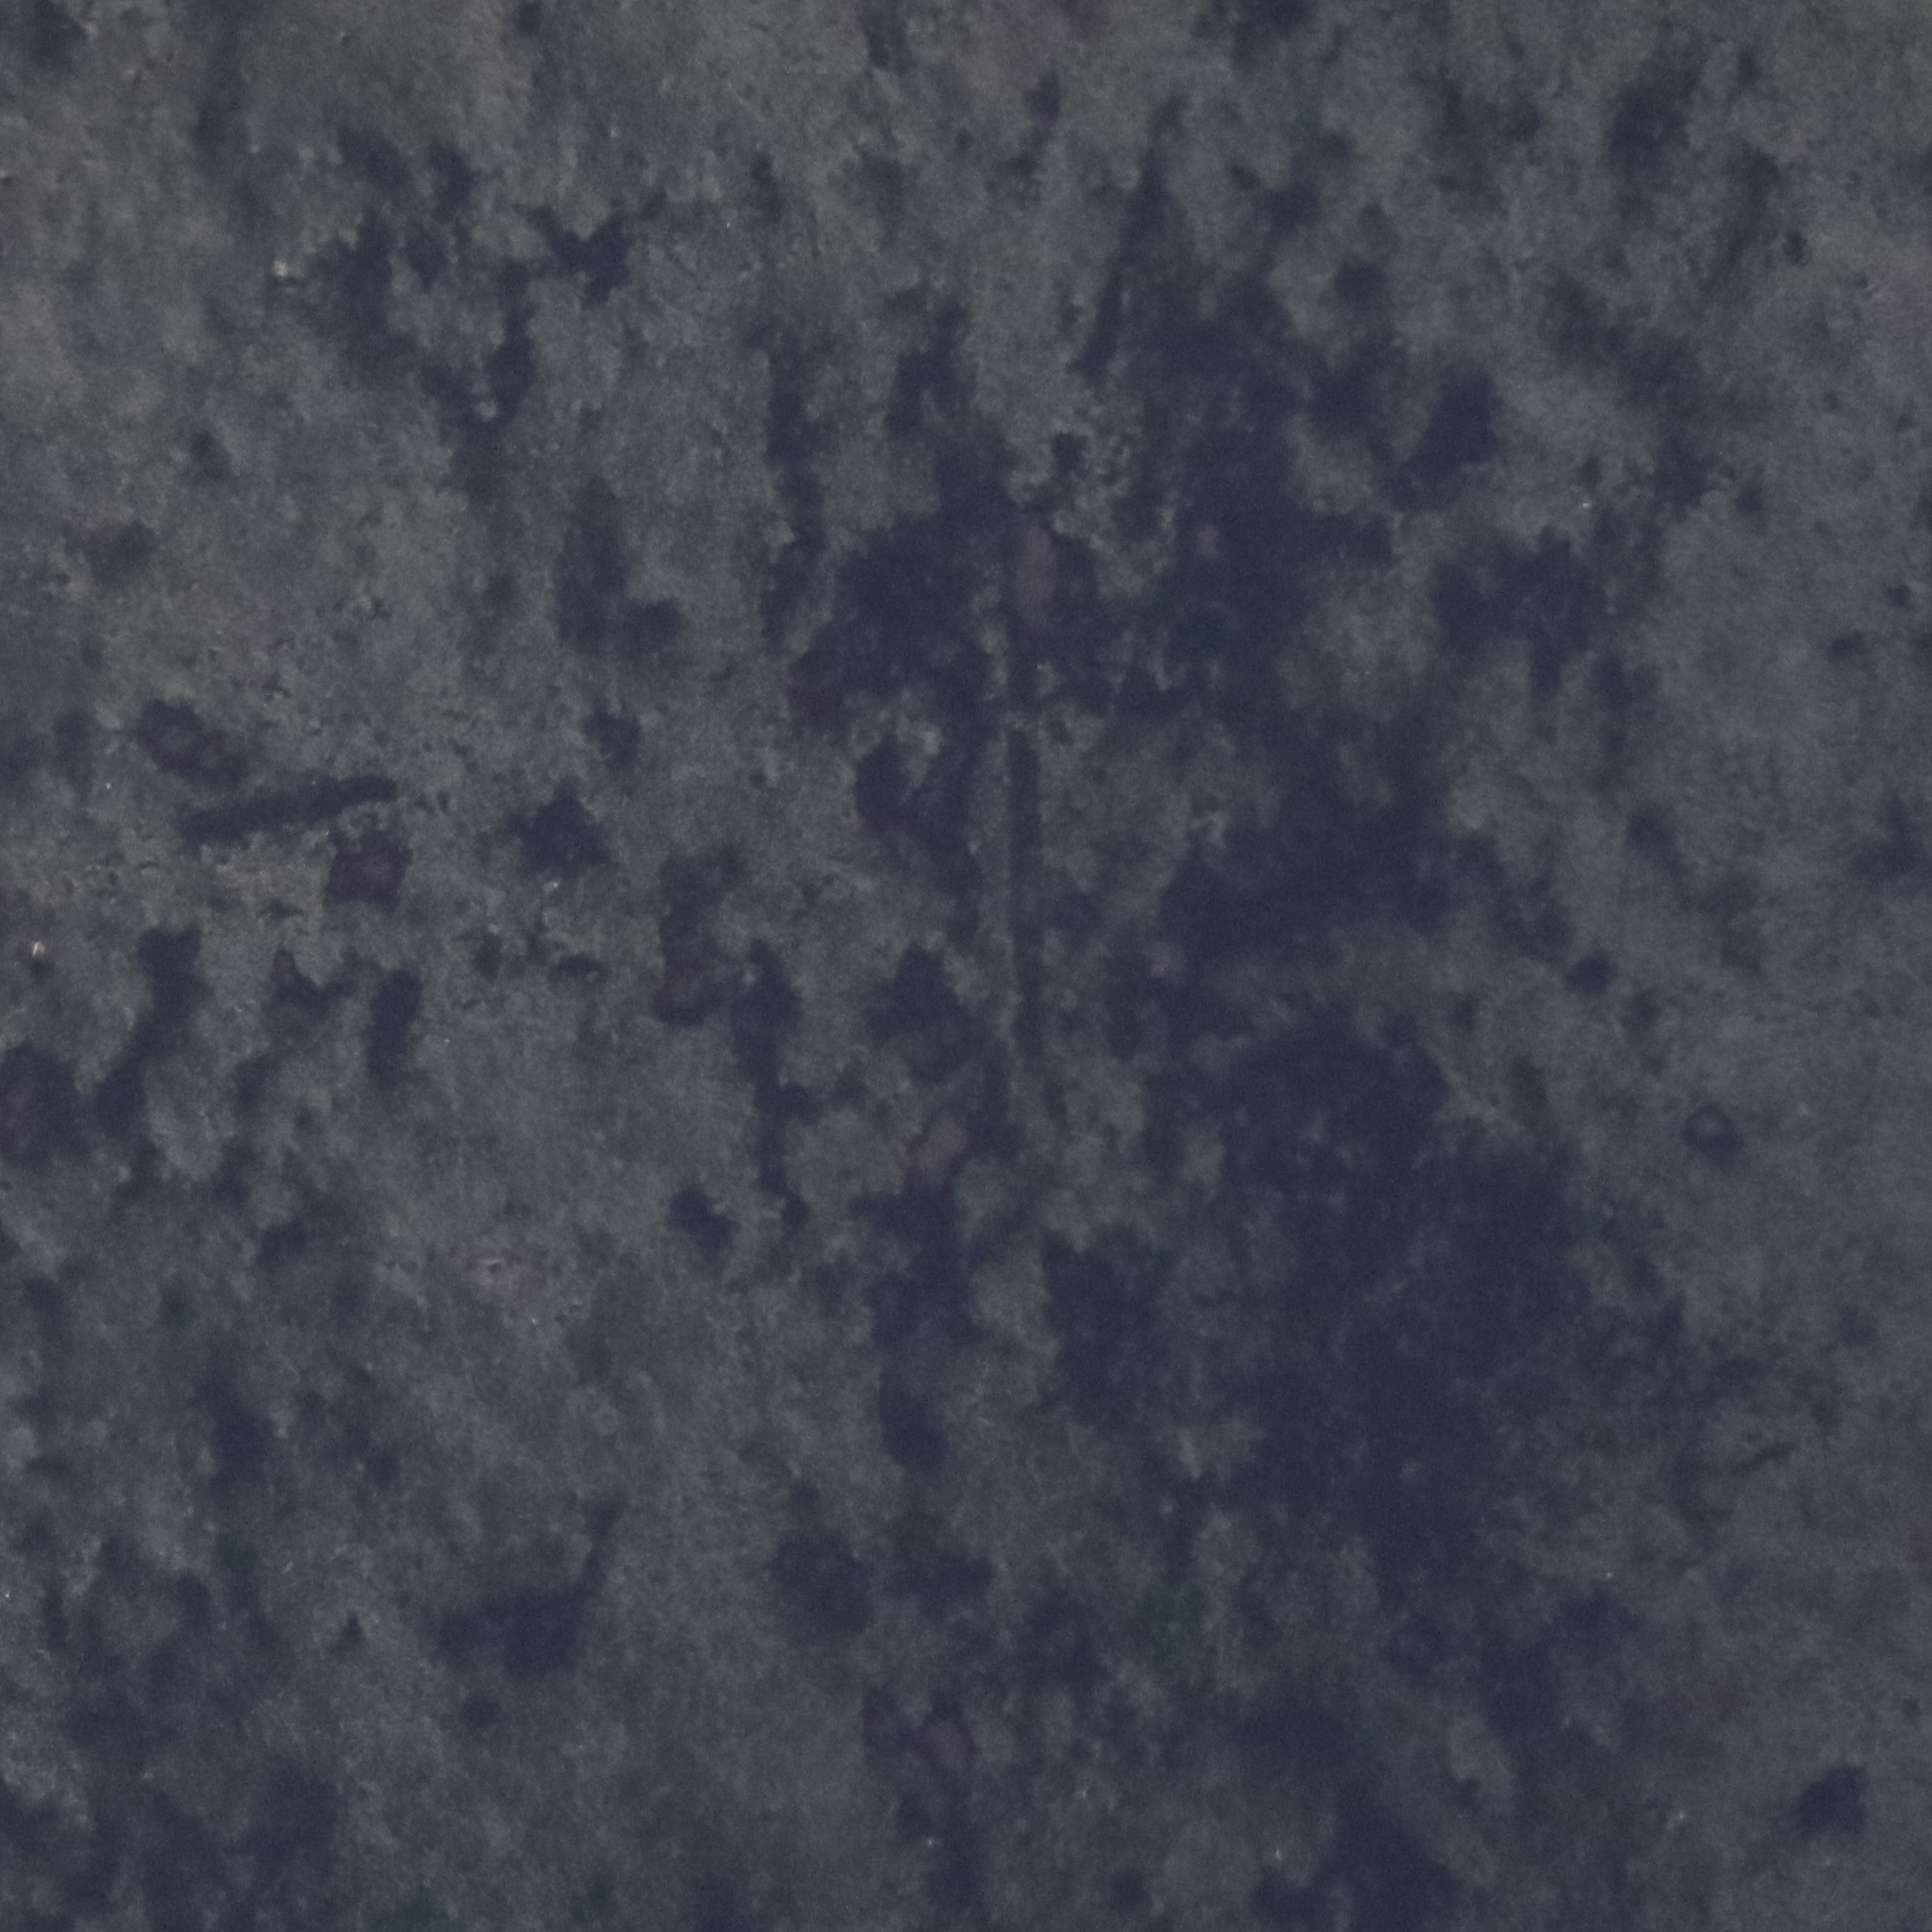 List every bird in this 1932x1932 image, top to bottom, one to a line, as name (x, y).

Canada goose (38, 951)